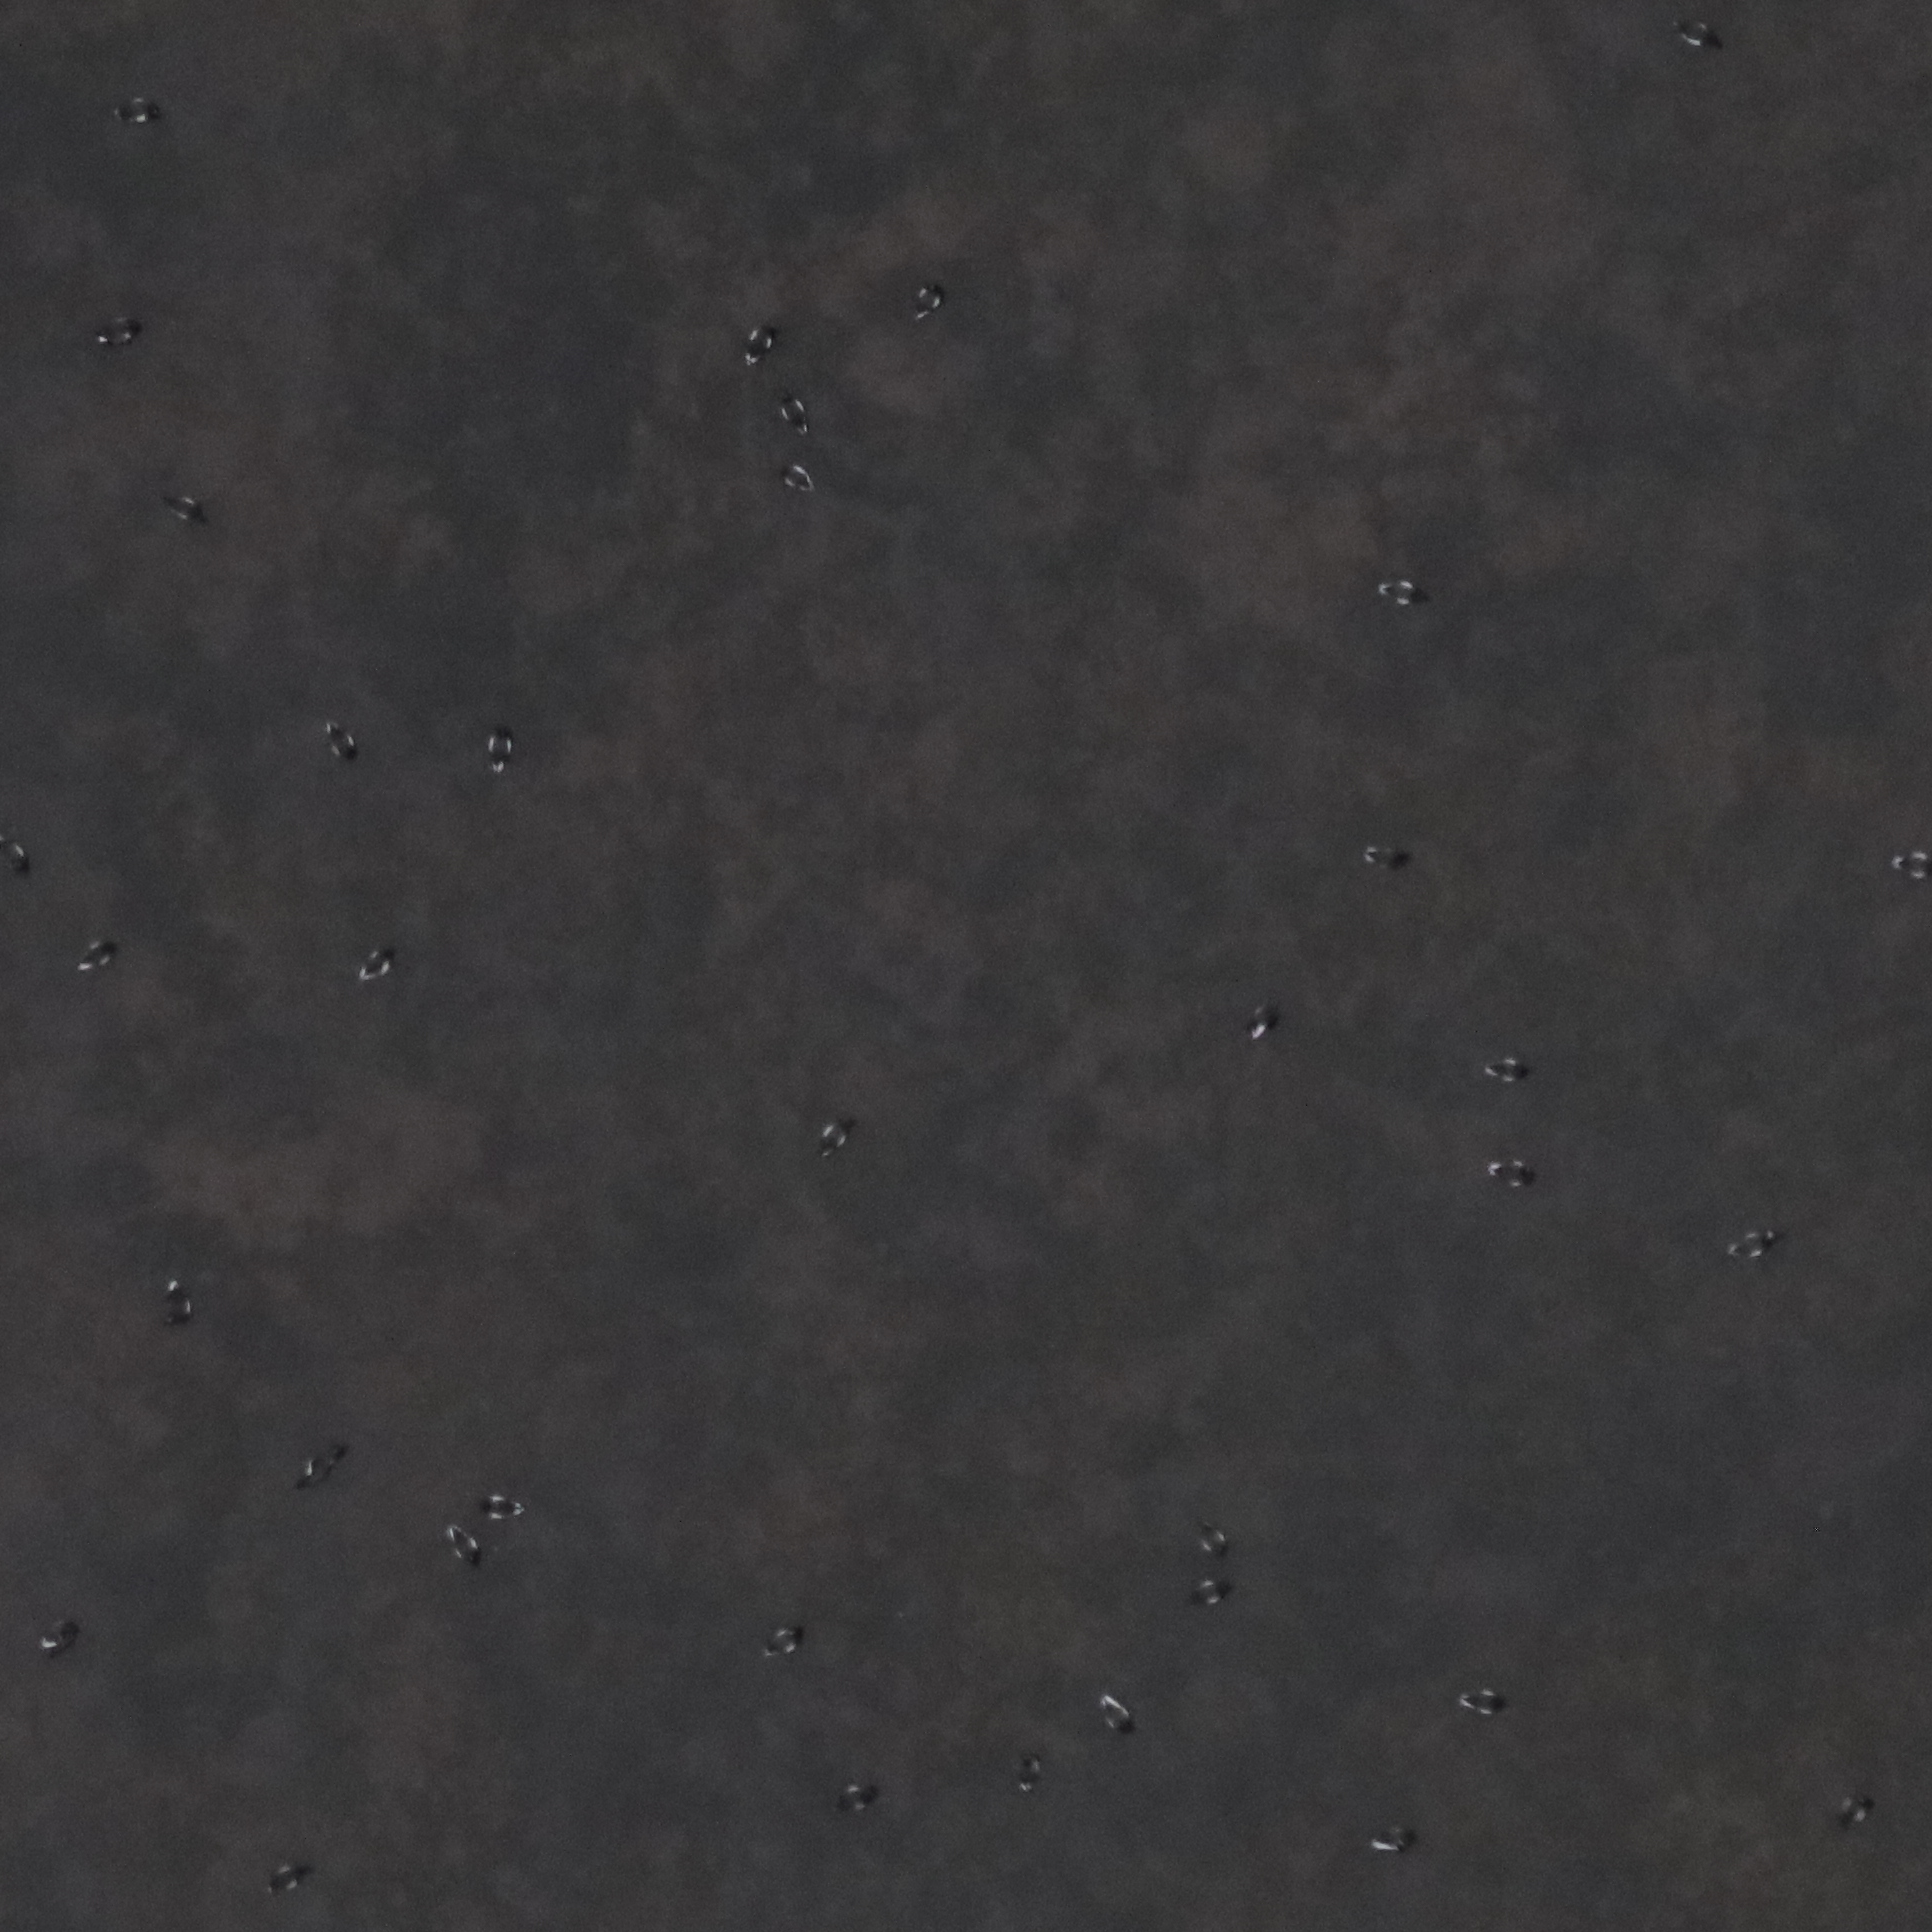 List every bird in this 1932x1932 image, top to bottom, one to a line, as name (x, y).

brant (1698, 28)
brant (137, 108)
brant (929, 301)
brant (119, 335)
brant (760, 343)
brant (796, 412)
brant (796, 478)
brant (184, 509)
brant (1400, 593)
brant (344, 742)
brant (500, 749)
brant (12, 851)
brant (1393, 858)
brant (1919, 865)
brant (96, 955)
brant (377, 966)
brant (1261, 1024)
brant (1509, 1071)
brant (837, 1139)
brant (1514, 1174)
brant (1753, 1246)
brant (177, 1303)
brant (319, 1474)
brant (500, 1508)
brant (1206, 1535)
brant (464, 1547)
brant (1208, 1591)
brant (59, 1638)
brant (785, 1643)
brant (1484, 1703)
brant (1118, 1714)
brant (1024, 1776)
brant (852, 1801)
brant (1859, 1814)
brant (1395, 1841)
brant (287, 1880)